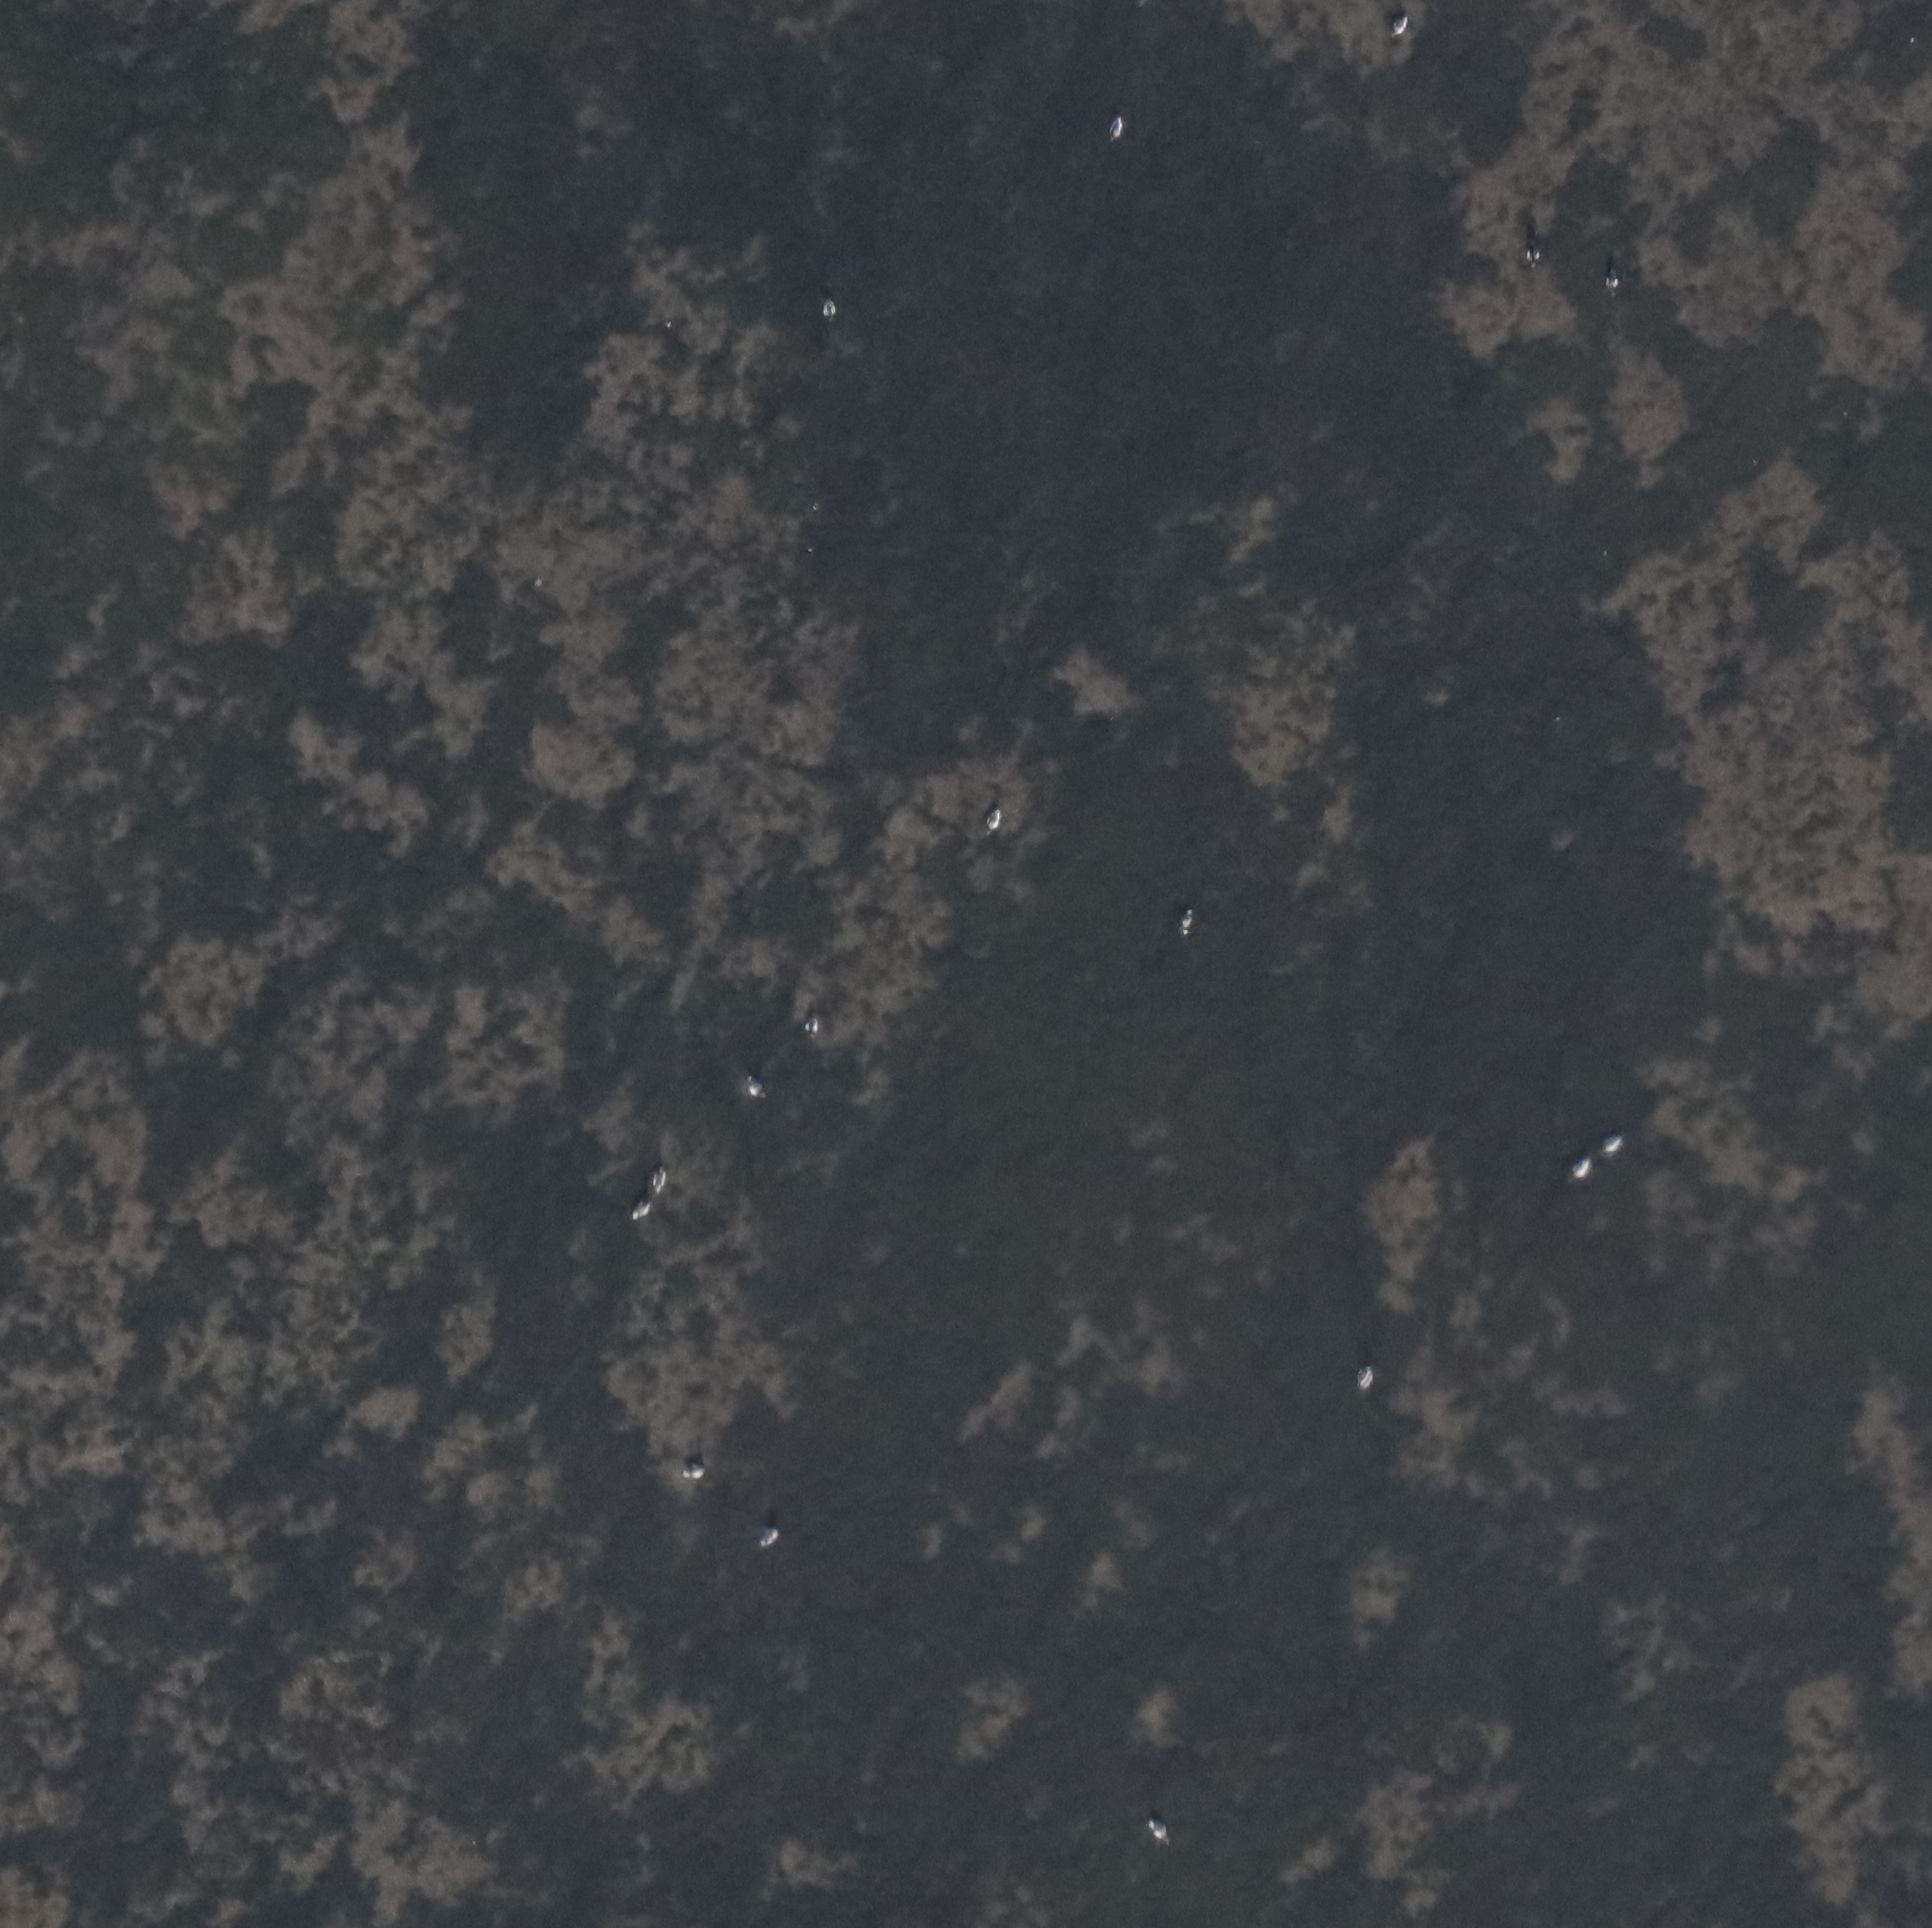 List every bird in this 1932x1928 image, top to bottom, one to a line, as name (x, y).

brant (1401, 23)
brant (1115, 131)
brant (1533, 255)
brant (1612, 279)
brant (828, 311)
brant (993, 819)
brant (1186, 922)
brant (811, 1026)
brant (755, 1087)
brant (1613, 1144)
brant (1581, 1170)
brant (659, 1179)
brant (644, 1207)
brant (1367, 1374)
brant (693, 1471)
brant (769, 1537)
brant (1164, 1833)